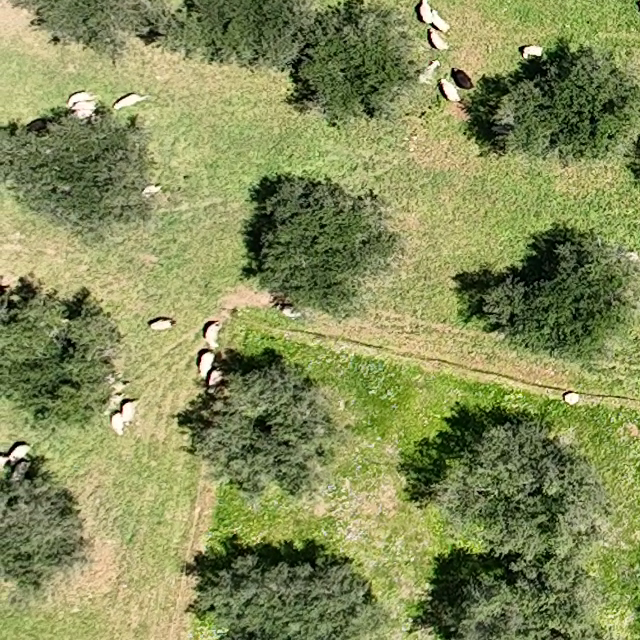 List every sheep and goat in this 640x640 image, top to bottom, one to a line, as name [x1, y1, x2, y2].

sheep [419, 0, 433, 23]
sheep [432, 8, 450, 34]
sheep [429, 28, 449, 50]
sheep [522, 45, 543, 59]
sheep [417, 60, 440, 85]
sheep [451, 68, 474, 88]
sheep [440, 78, 461, 101]
sheep [68, 91, 96, 106]
sheep [113, 94, 146, 108]
sheep [70, 98, 97, 111]
sheep [71, 107, 94, 120]
sheep [26, 116, 54, 132]
sheep [141, 185, 161, 198]
sheep [623, 252, 639, 262]
sheep [275, 304, 301, 319]
sheep [150, 319, 175, 330]
sheep [205, 322, 222, 348]
sheep [198, 352, 214, 381]
sheep [206, 368, 224, 394]
sheep [106, 371, 122, 382]
sheep [109, 380, 130, 395]
sheep [104, 394, 124, 416]
sheep [122, 400, 138, 427]
sheep [112, 412, 124, 437]
sheep [9, 445, 33, 463]
sheep [0, 456, 8, 470]
sheep [10, 461, 29, 482]